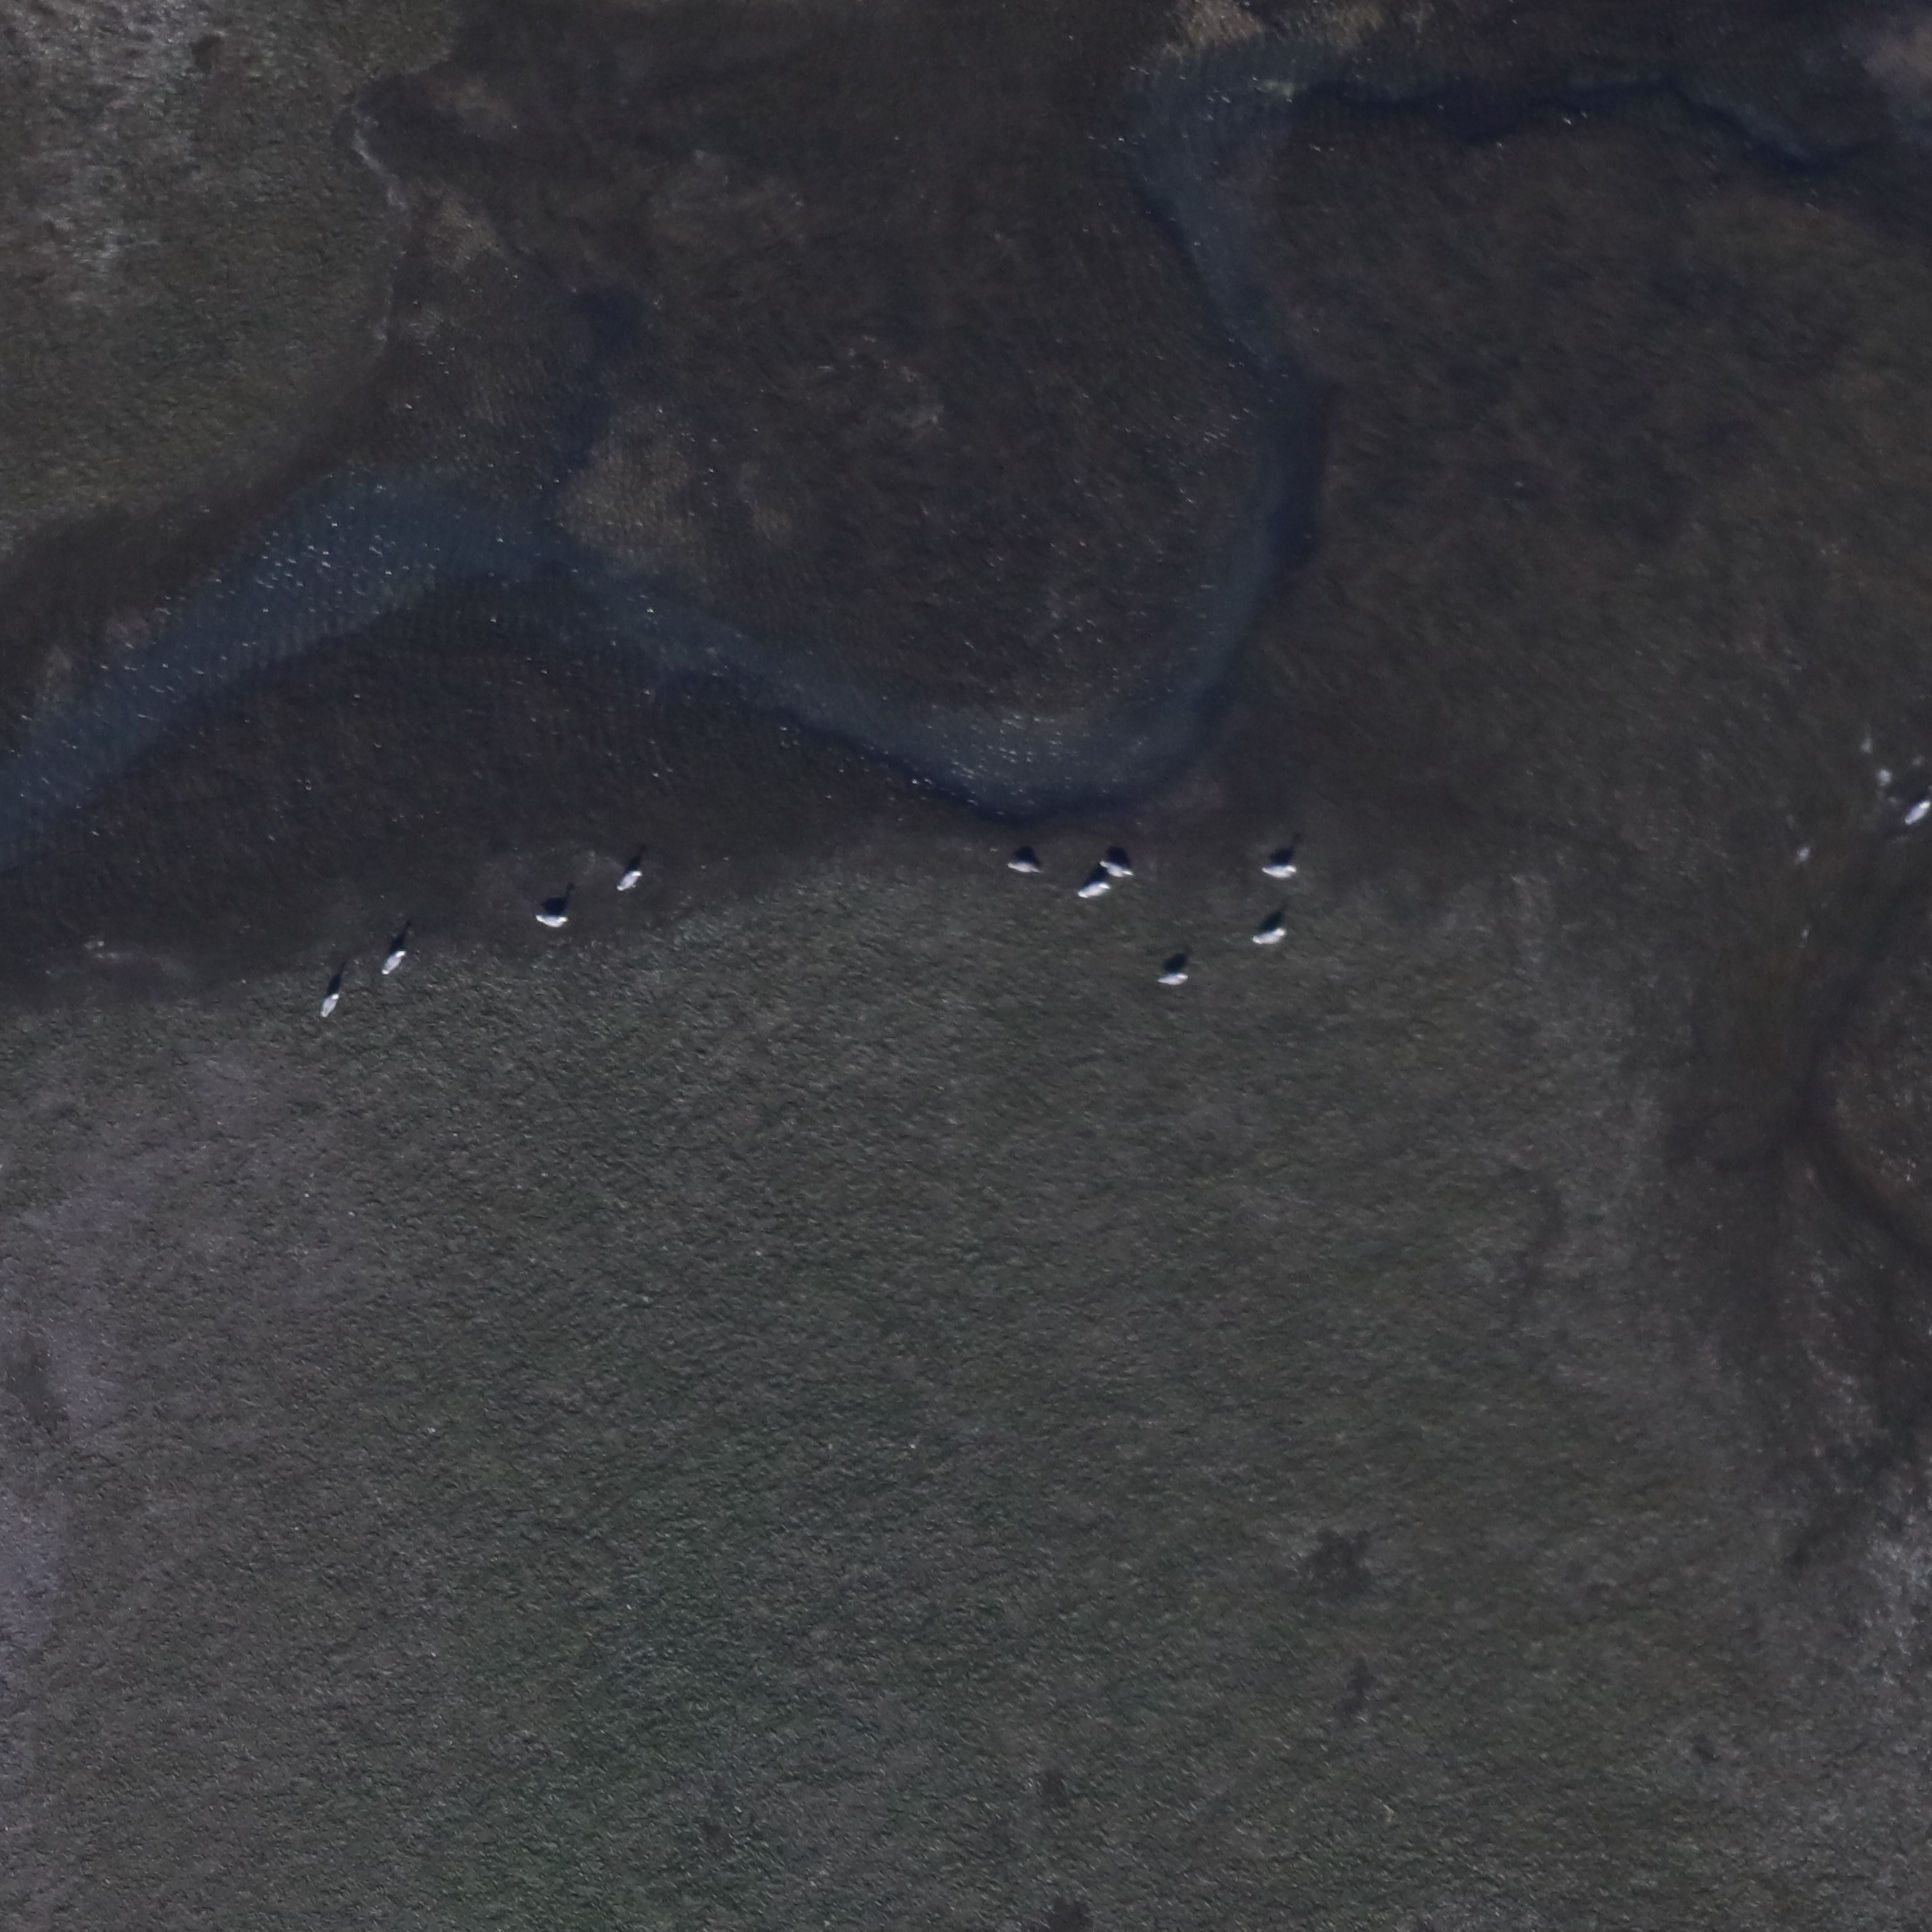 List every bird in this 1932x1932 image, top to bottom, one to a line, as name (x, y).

emperor goose (1918, 811)
emperor goose (1116, 866)
emperor goose (1027, 868)
emperor goose (1280, 870)
emperor goose (630, 882)
emperor goose (1098, 889)
emperor goose (566, 922)
emperor goose (1274, 936)
emperor goose (394, 964)
emperor goose (1170, 975)
emperor goose (331, 999)